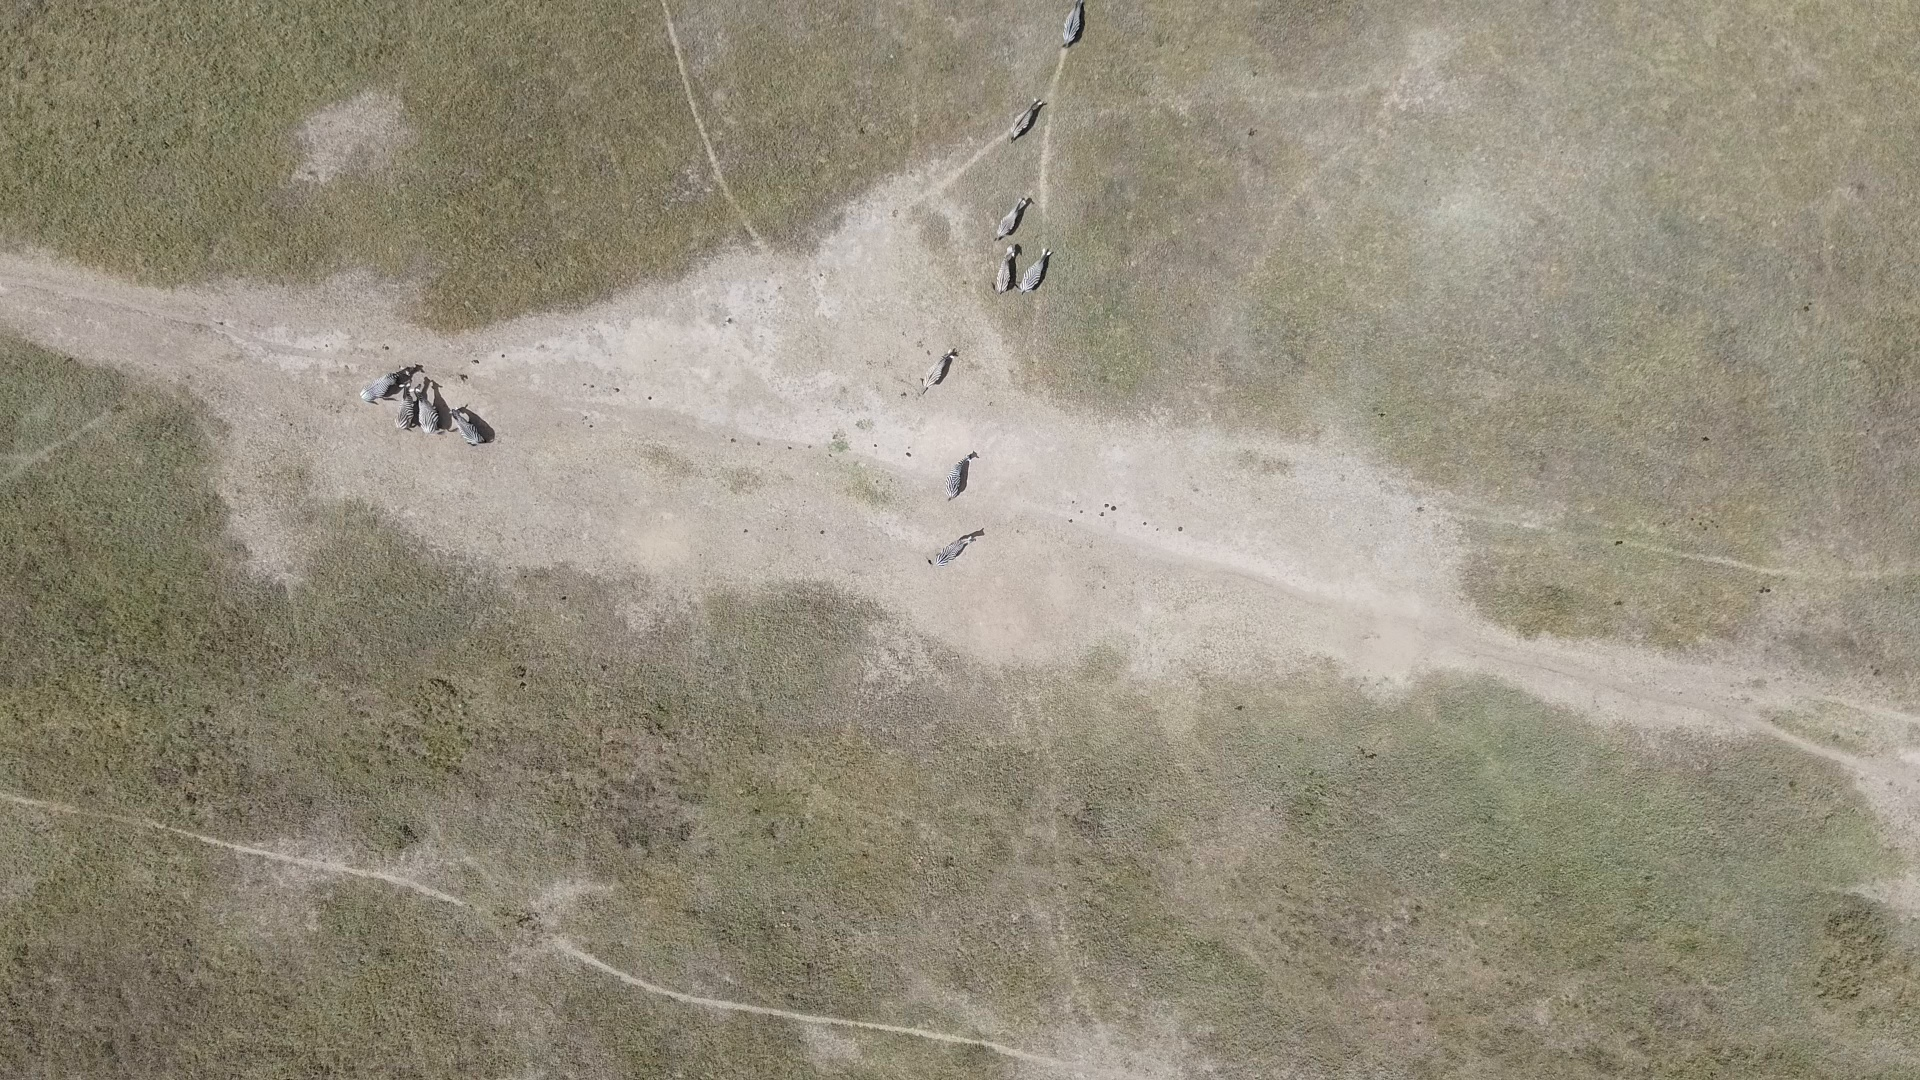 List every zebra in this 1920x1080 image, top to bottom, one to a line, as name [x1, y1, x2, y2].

zebra [1062, 3, 1083, 44]
zebra [1011, 103, 1040, 140]
zebra [997, 199, 1025, 237]
zebra [995, 252, 1014, 293]
zebra [1020, 252, 1049, 293]
zebra [920, 347, 955, 391]
zebra [404, 369, 427, 410]
zebra [361, 370, 406, 403]
zebra [394, 384, 417, 430]
zebra [416, 387, 443, 434]
zebra [450, 408, 483, 445]
zebra [946, 455, 972, 497]
zebra [936, 538, 967, 566]